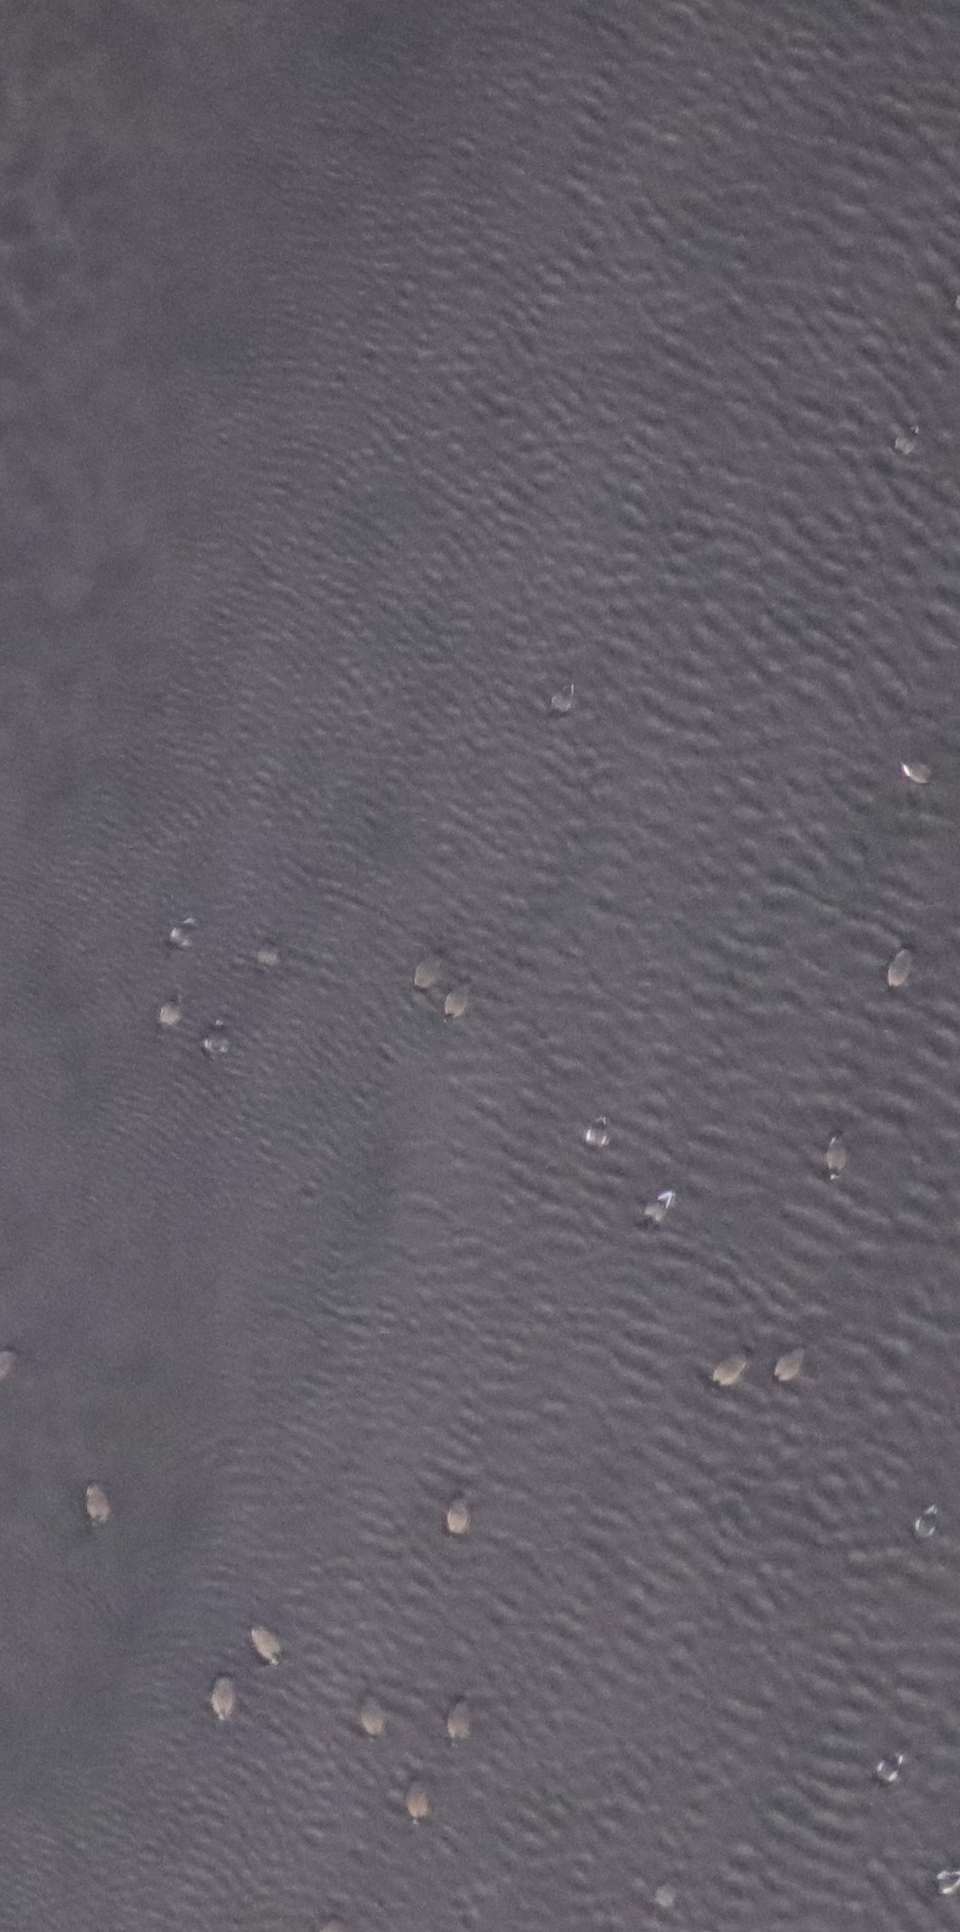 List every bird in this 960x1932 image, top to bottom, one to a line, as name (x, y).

brant (898, 447)
brant (567, 704)
brant (922, 771)
brant (181, 937)
brant (271, 959)
Canada goose (900, 970)
Canada goose (427, 971)
Canada goose (462, 1003)
brant (165, 1015)
brant (217, 1044)
brant (598, 1134)
Canada goose (834, 1156)
brant (655, 1213)
Canada goose (789, 1366)
Canada goose (728, 1369)
Canada goose (97, 1506)
Canada goose (454, 1509)
brant (928, 1525)
Canada goose (270, 1643)
Canada goose (224, 1704)
Canada goose (373, 1717)
Canada goose (458, 1724)
brant (886, 1775)
Canada goose (416, 1802)
brant (949, 1887)